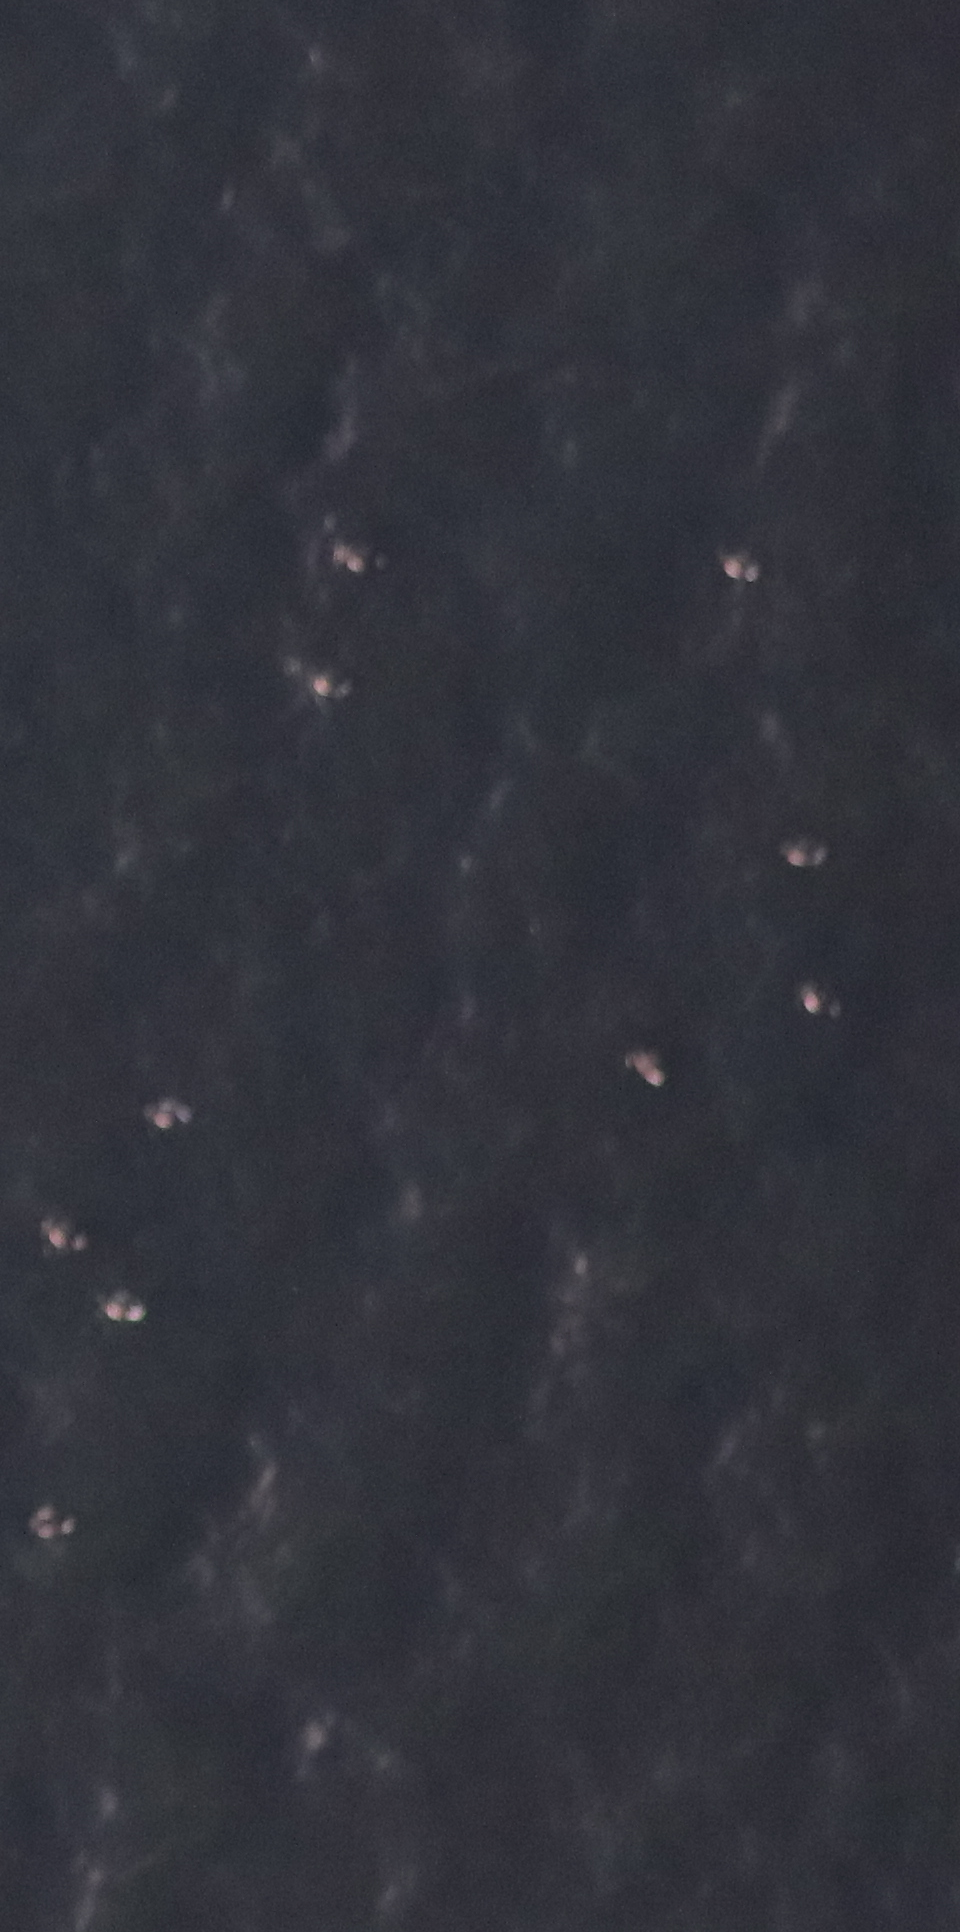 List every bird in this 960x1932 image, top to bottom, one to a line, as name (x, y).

brant (357, 558)
brant (740, 565)
brant (331, 681)
brant (799, 854)
brant (818, 999)
brant (652, 1067)
brant (169, 1113)
brant (66, 1234)
brant (123, 1309)
brant (49, 1521)